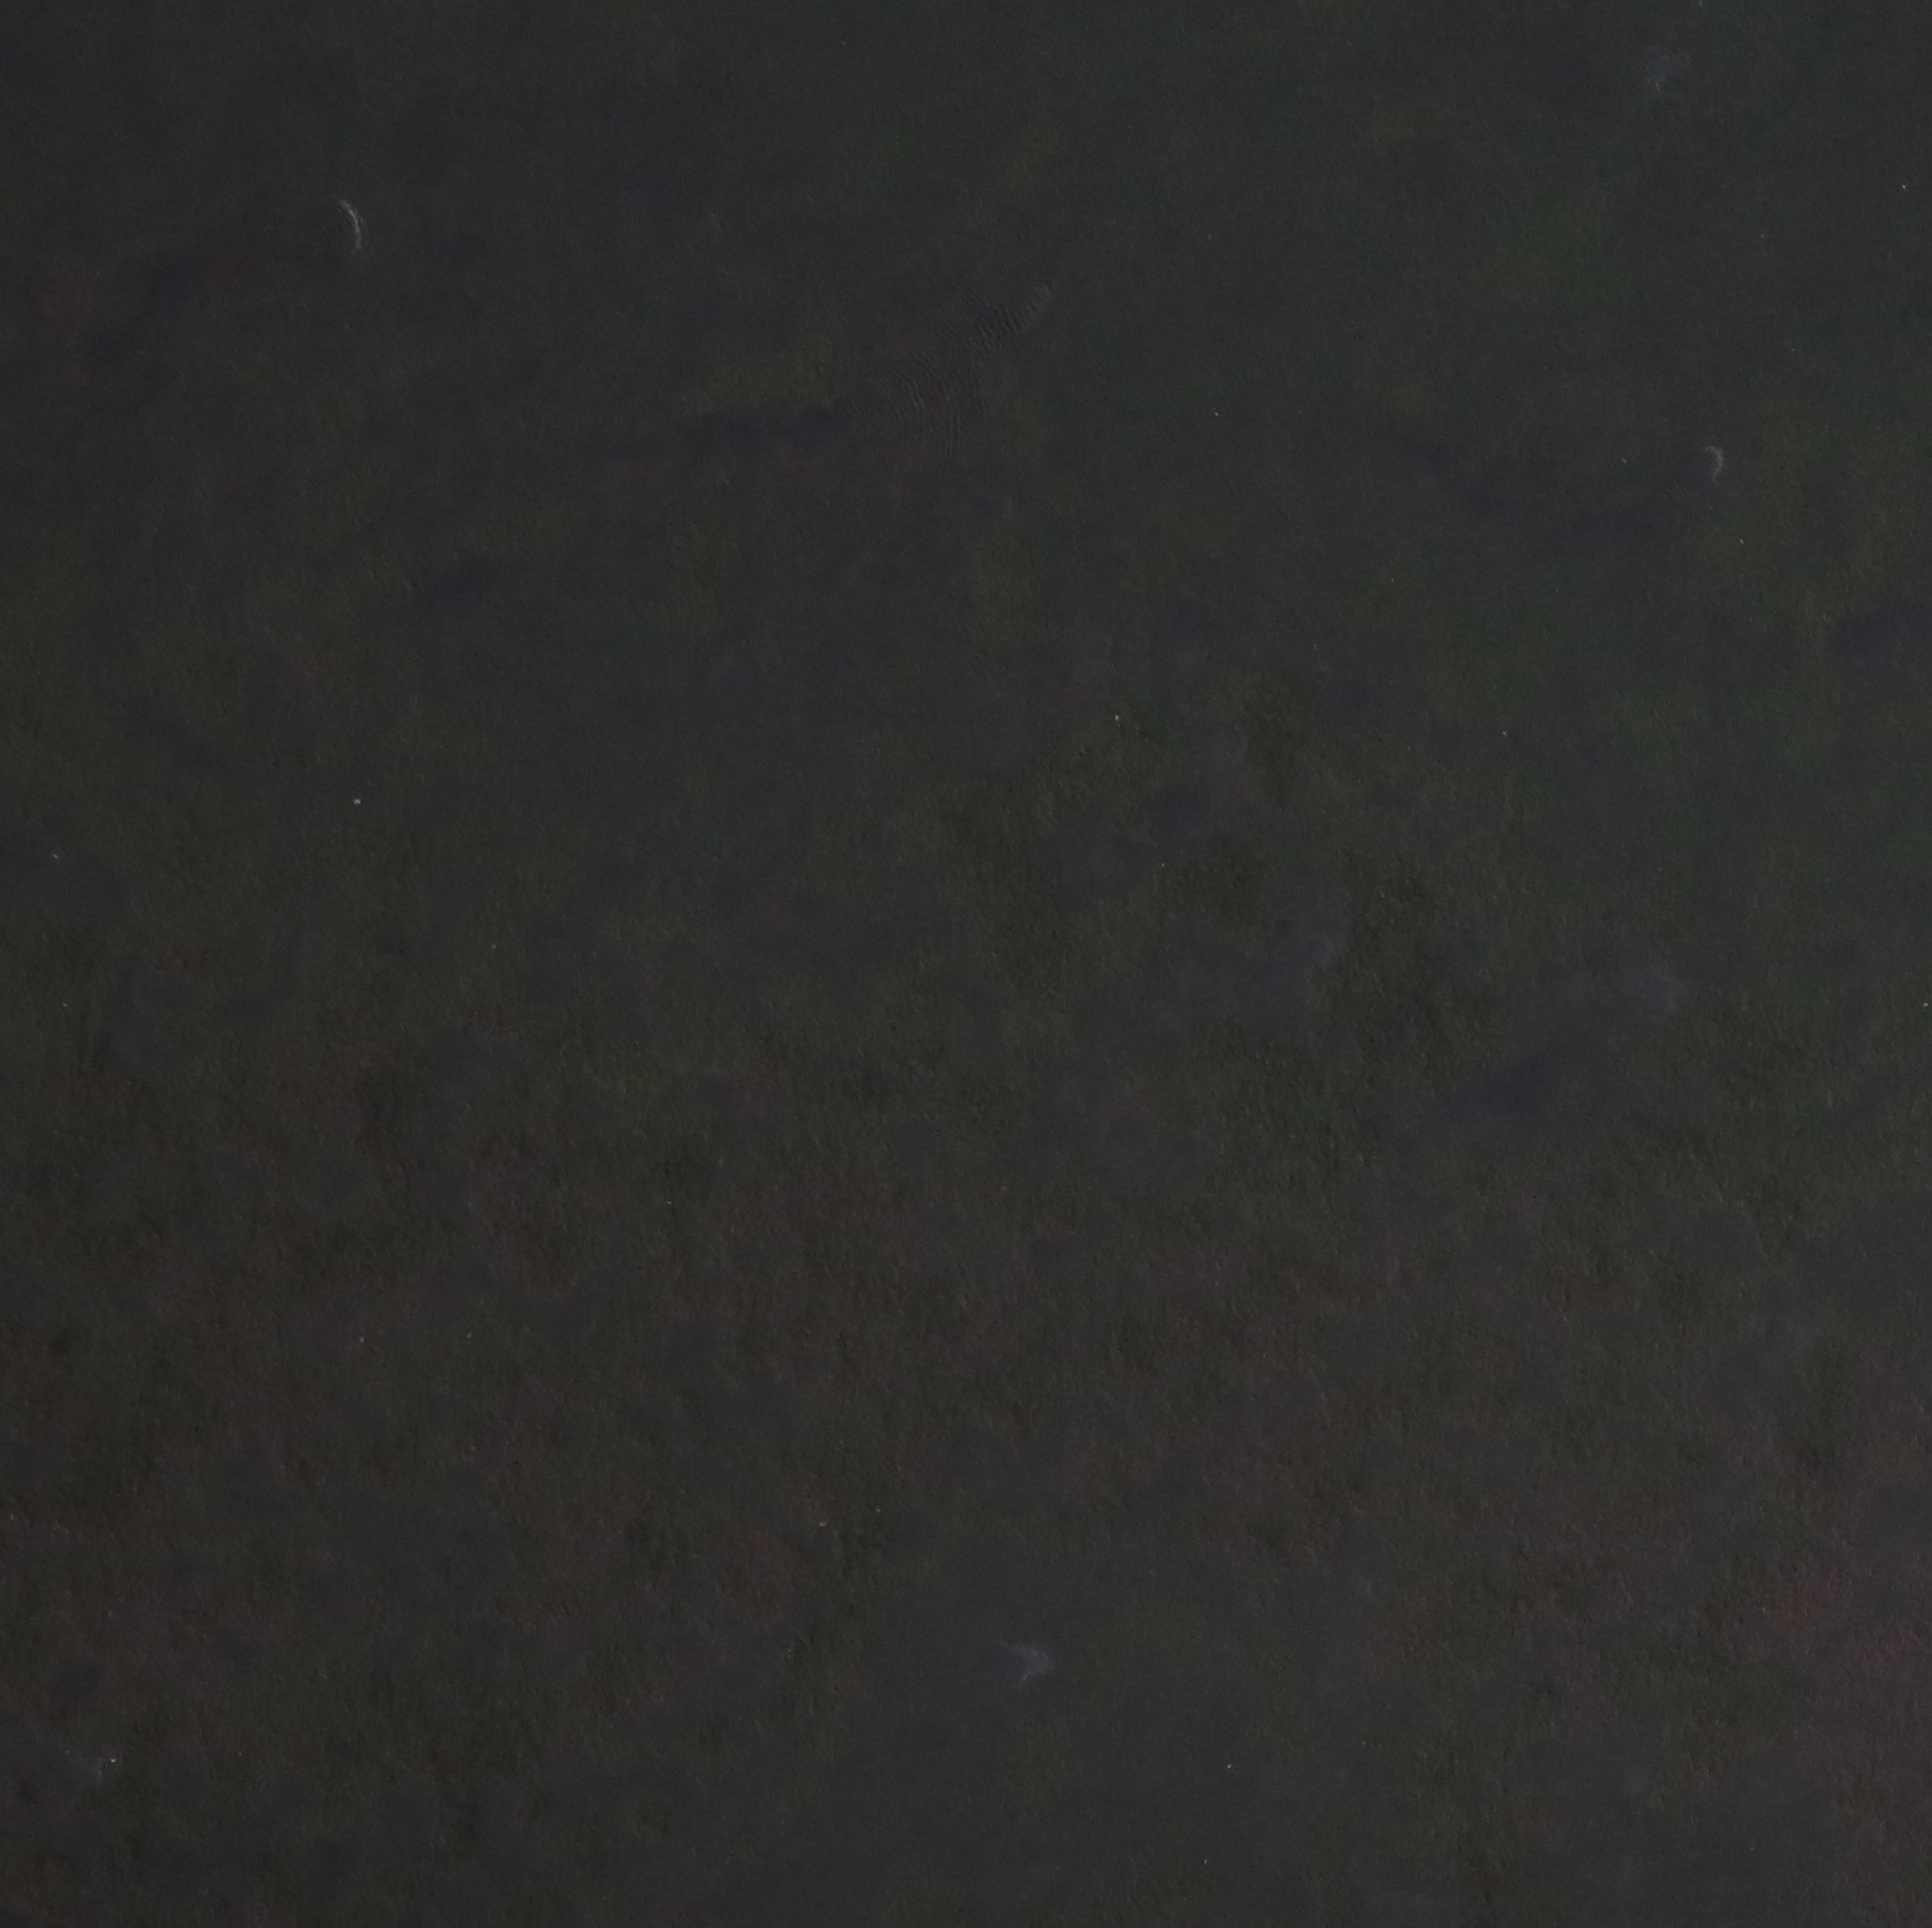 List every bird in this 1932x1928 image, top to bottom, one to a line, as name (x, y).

None